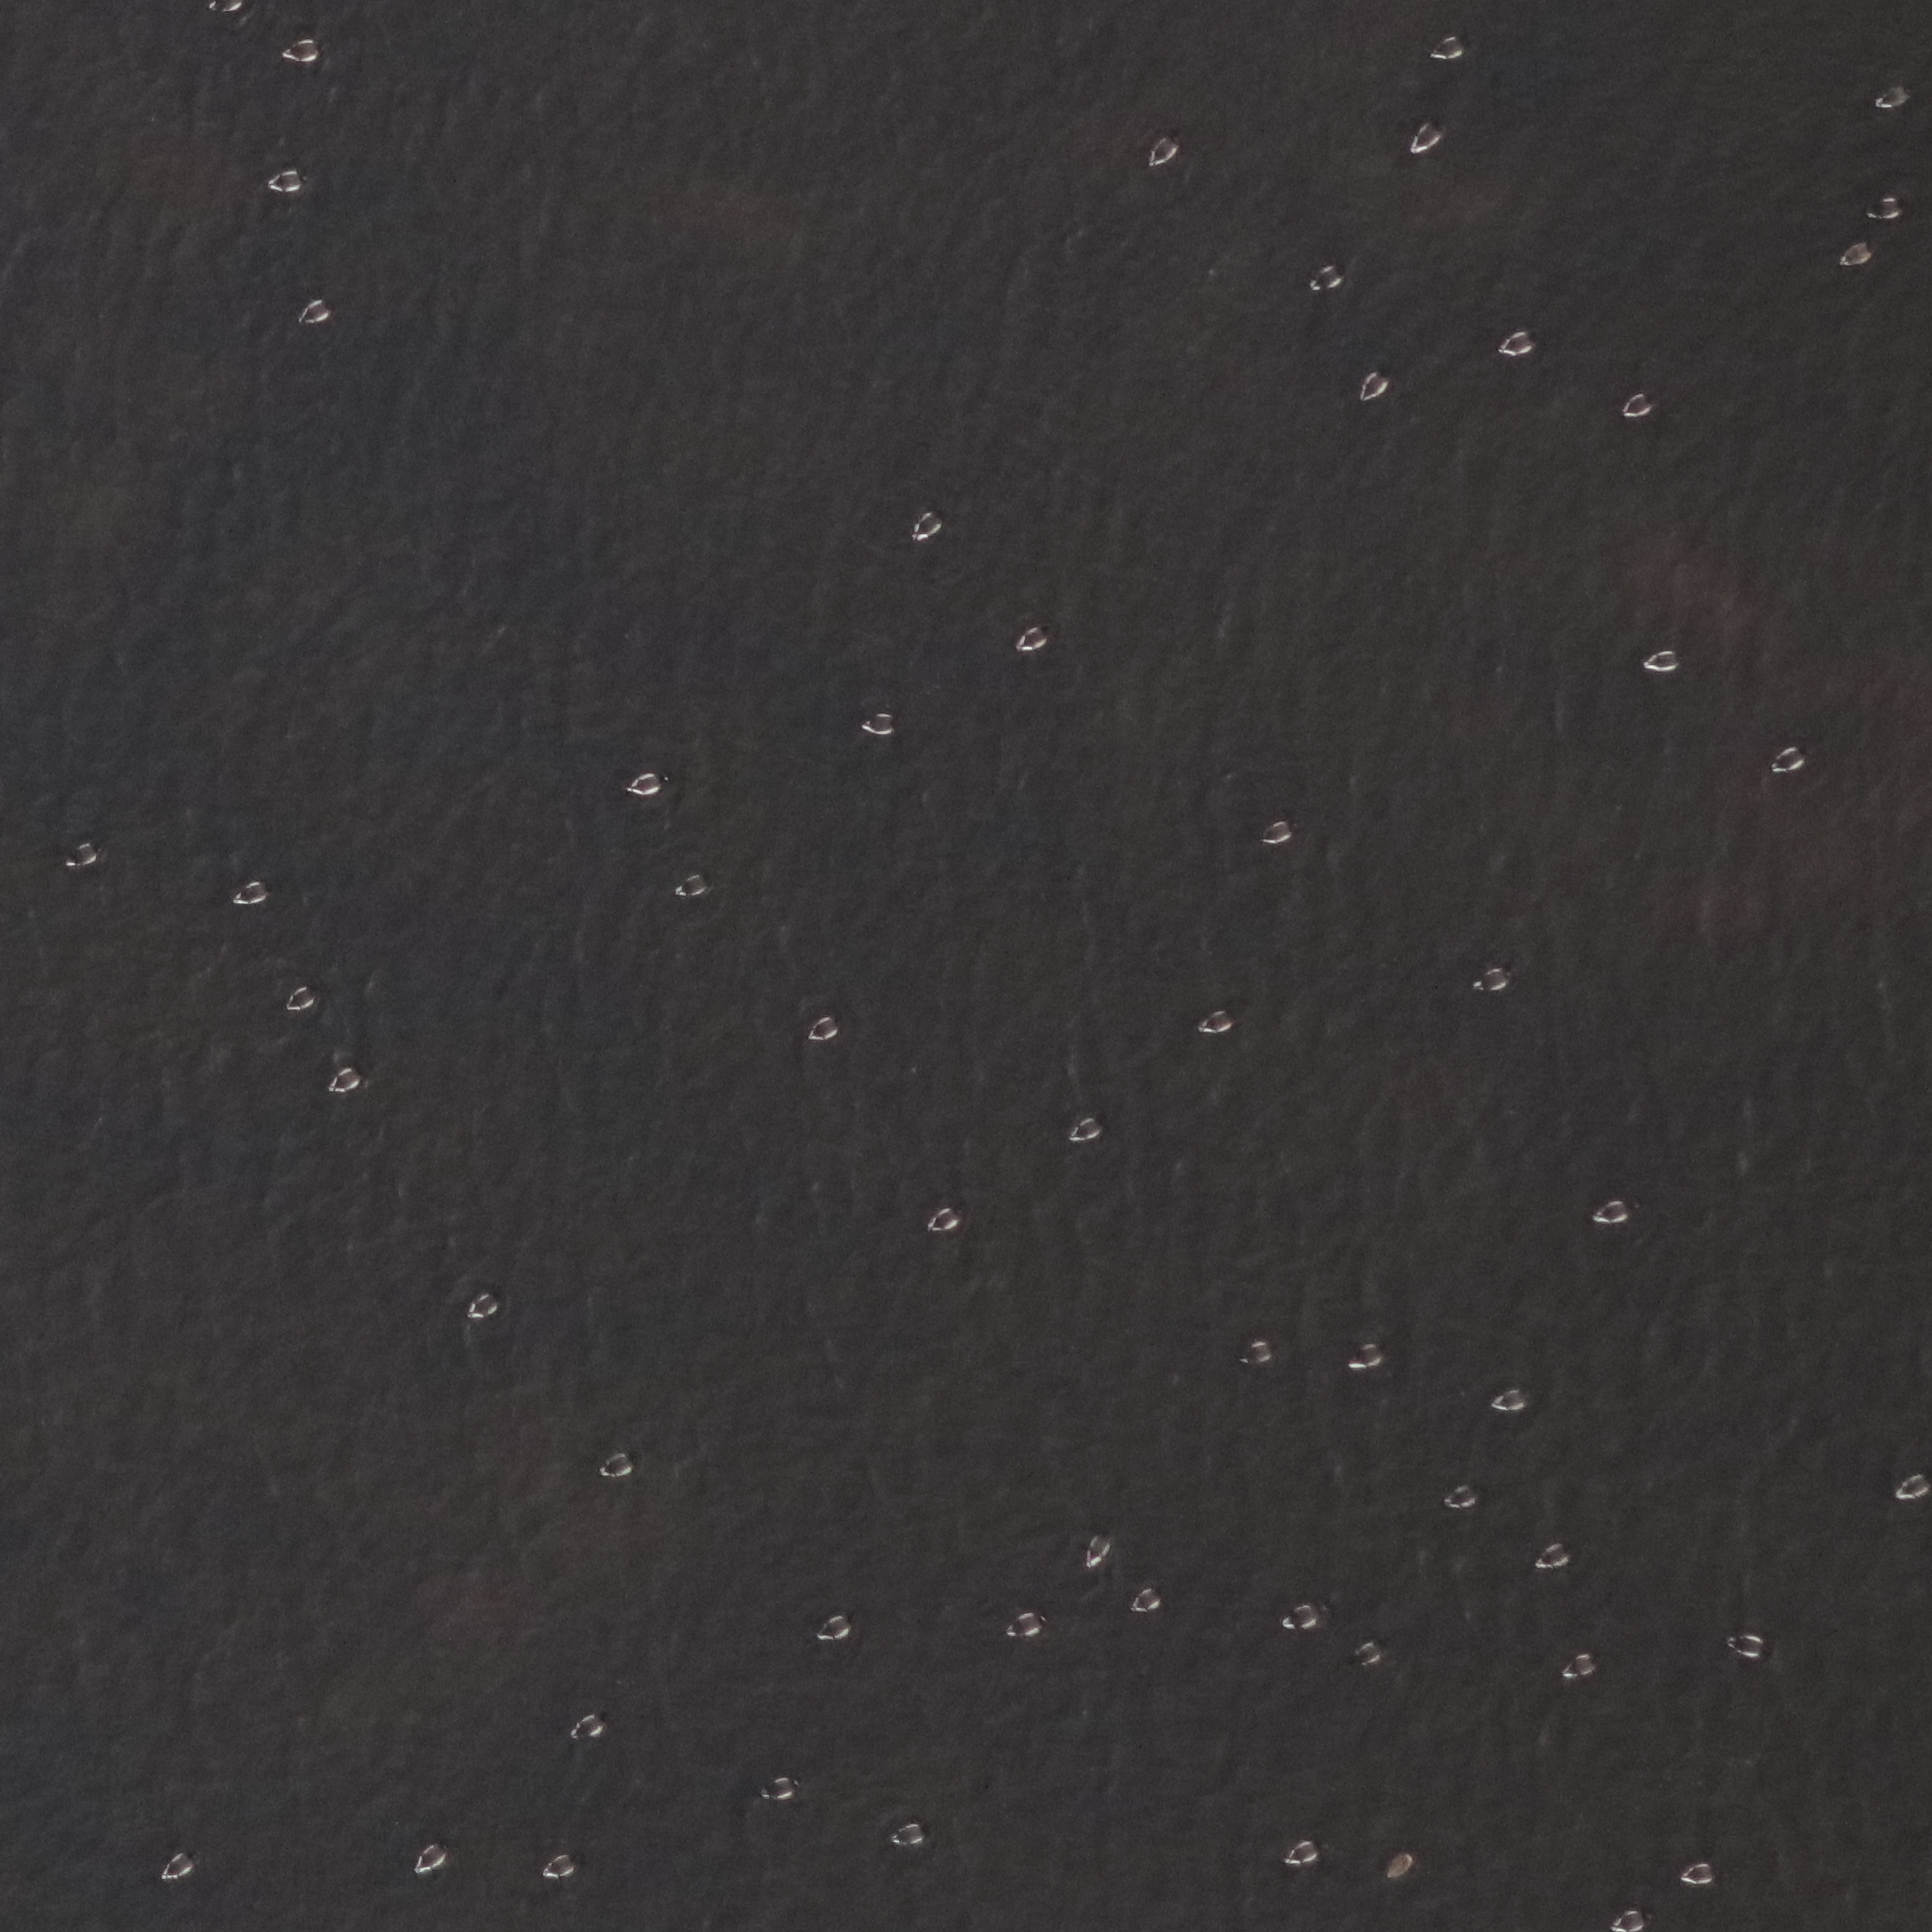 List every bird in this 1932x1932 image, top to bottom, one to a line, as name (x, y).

brant (230, 2)
brant (1451, 48)
brant (304, 52)
brant (1895, 99)
brant (1427, 137)
brant (1163, 150)
brant (289, 182)
brant (1886, 207)
brant (1858, 254)
brant (1328, 278)
brant (315, 313)
brant (1520, 345)
brant (1374, 386)
brant (1639, 408)
brant (928, 525)
brant (1035, 639)
brant (1664, 661)
brant (880, 724)
brant (1790, 761)
brant (648, 785)
brant (1280, 832)
brant (84, 855)
brant (695, 885)
brant (252, 893)
brant (1495, 979)
brant (301, 999)
brant (1219, 1020)
brant (825, 1027)
brant (347, 1078)
brant (1087, 1128)
brant (1615, 1211)
brant (944, 1220)
brant (485, 1304)
brant (1261, 1354)
brant (1368, 1355)
brant (1513, 1399)
brant (619, 1465)
brant (1915, 1486)
brant (1464, 1495)
brant (1097, 1548)
brant (1554, 1553)
brant (1145, 1599)
brant (1305, 1616)
brant (1028, 1625)
brant (836, 1627)
brant (1749, 1645)
brant (1370, 1652)
brant (1581, 1667)
brant (589, 1726)
brant (782, 1785)
brant (910, 1834)
brant (1305, 1851)
brant (431, 1856)
brant (178, 1864)
brant (561, 1865)
other bird (1398, 1866)
brant (1698, 1873)
brant (1632, 1921)